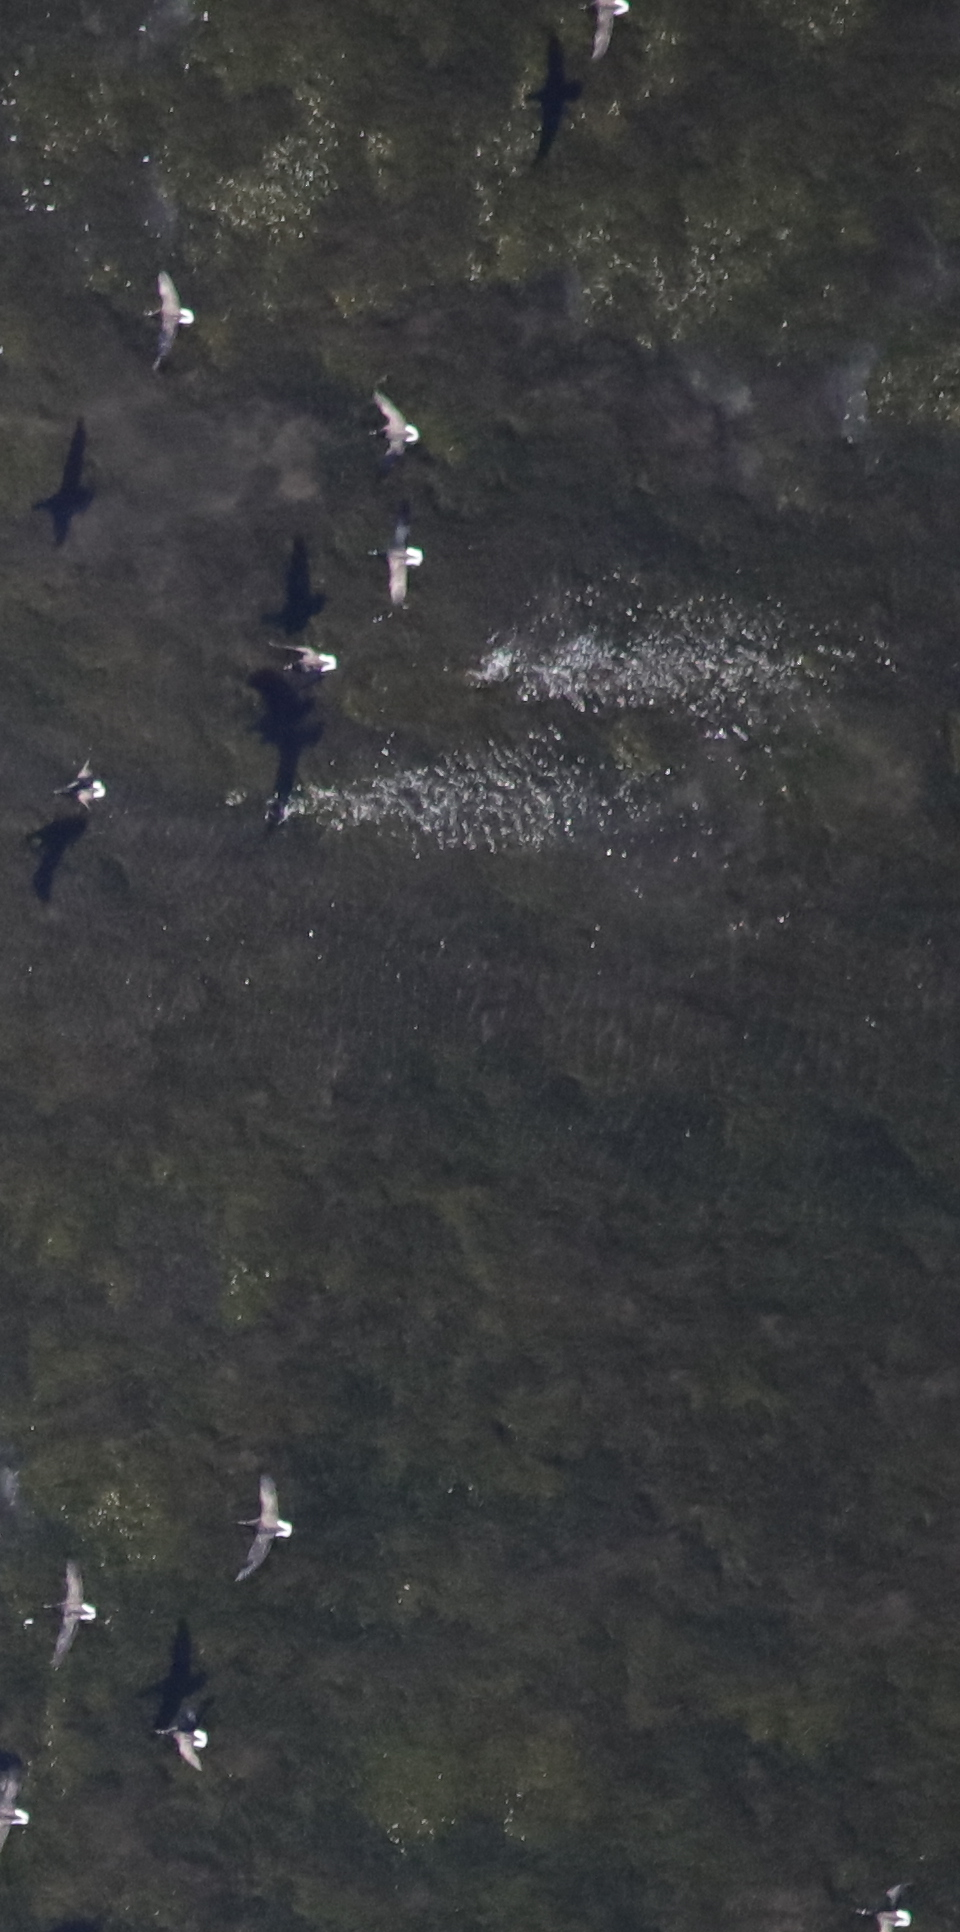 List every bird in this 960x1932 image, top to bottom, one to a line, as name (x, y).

brant (605, 8)
brant (164, 311)
brant (395, 431)
brant (396, 556)
brant (310, 661)
brant (85, 794)
brant (262, 1543)
brant (70, 1611)
brant (187, 1744)
brant (890, 1919)